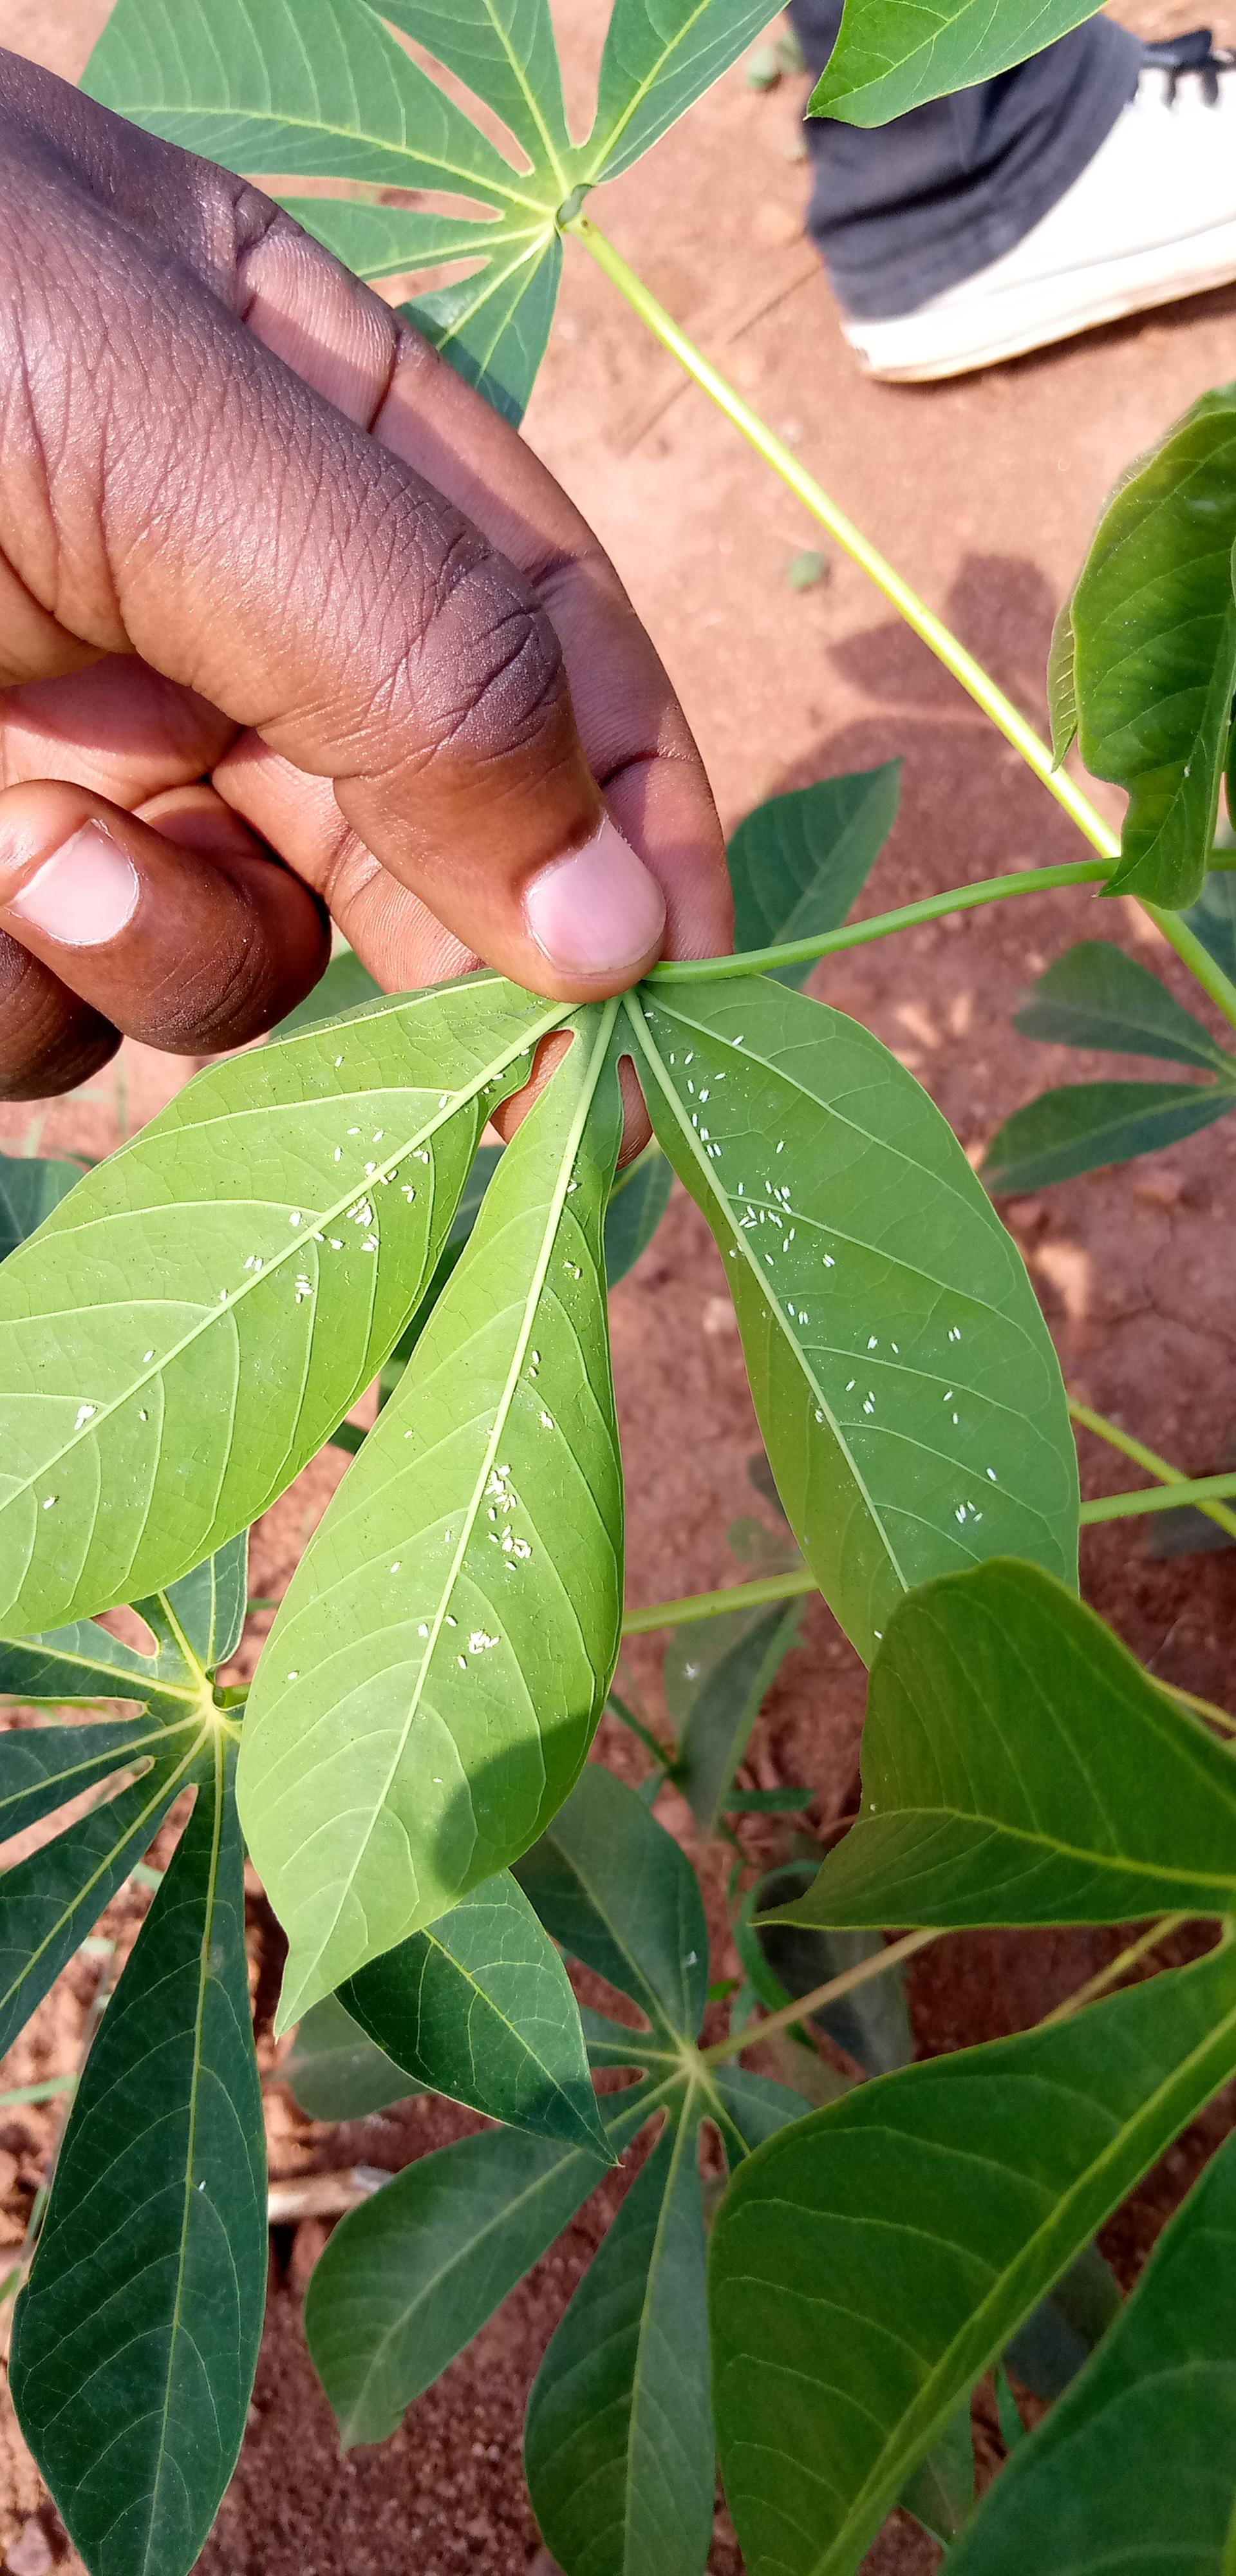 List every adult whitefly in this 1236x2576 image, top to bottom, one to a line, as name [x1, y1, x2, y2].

whitefly [643, 1010, 657, 1021]
whitefly [729, 1032, 746, 1048]
whitefly [518, 1046, 532, 1057]
whitefly [683, 1050, 695, 1066]
whitefly [668, 1050, 677, 1066]
whitefly [333, 1052, 345, 1071]
whitefly [713, 1070, 727, 1083]
whitefly [490, 1072, 506, 1081]
whitefly [686, 1077, 697, 1095]
whitefly [482, 1084, 492, 1095]
whitefly [697, 1088, 706, 1101]
whitefly [700, 1090, 709, 1104]
whitefly [436, 1092, 451, 1112]
whitefly [691, 1111, 698, 1128]
whitefly [698, 1124, 706, 1141]
whitefly [344, 1125, 362, 1137]
whitefly [371, 1128, 386, 1144]
whitefly [704, 1128, 711, 1141]
whitefly [774, 1137, 788, 1155]
whitefly [713, 1141, 724, 1158]
whitefly [706, 1143, 716, 1159]
whitefly [331, 1145, 346, 1164]
whitefly [411, 1148, 424, 1159]
whitefly [421, 1150, 430, 1166]
whitefly [362, 1160, 373, 1170]
whitefly [365, 1162, 377, 1178]
whitefly [387, 1168, 398, 1182]
whitefly [379, 1174, 391, 1187]
whitefly [763, 1179, 773, 1195]
whitefly [735, 1180, 747, 1197]
whitefly [566, 1182, 579, 1197]
whitefly [399, 1184, 415, 1193]
whitefly [781, 1184, 787, 1200]
whitefly [785, 1186, 794, 1198]
whitefly [774, 1187, 783, 1202]
whitefly [406, 1189, 415, 1204]
whitefly [356, 1195, 368, 1209]
whitefly [782, 1201, 794, 1215]
whitefly [364, 1203, 373, 1215]
whitefly [745, 1203, 758, 1220]
whitefly [345, 1206, 359, 1220]
whitefly [767, 1207, 775, 1224]
whitefly [758, 1208, 767, 1226]
whitefly [288, 1211, 296, 1224]
whitefly [293, 1211, 303, 1228]
whitefly [354, 1213, 367, 1225]
whitefly [364, 1215, 373, 1227]
whitefly [738, 1215, 749, 1227]
whitefly [775, 1217, 785, 1229]
whitefly [744, 1220, 759, 1229]
whitefly [789, 1226, 796, 1243]
whitefly [312, 1230, 325, 1243]
whitefly [366, 1232, 382, 1247]
whitefly [781, 1236, 791, 1255]
whitefly [328, 1238, 344, 1247]
whitefly [362, 1241, 375, 1248]
whitefly [331, 1244, 342, 1252]
whitefly [359, 1246, 376, 1254]
whitefly [727, 1249, 738, 1261]
whitefly [762, 1252, 777, 1268]
whitefly [823, 1253, 838, 1267]
whitefly [243, 1254, 257, 1270]
whitefly [253, 1256, 265, 1273]
whitefly [819, 1256, 832, 1270]
whitefly [561, 1258, 575, 1271]
whitefly [573, 1265, 582, 1282]
whitefly [294, 1273, 311, 1281]
whitefly [293, 1281, 312, 1288]
whitefly [218, 1286, 229, 1303]
whitefly [297, 1287, 315, 1295]
whitefly [294, 1293, 303, 1307]
whitefly [786, 1301, 796, 1317]
whitefly [797, 1309, 803, 1326]
whitefly [803, 1309, 810, 1326]
whitefly [952, 1325, 963, 1342]
whitefly [946, 1329, 955, 1344]
whitefly [867, 1334, 875, 1350]
whitefly [871, 1338, 879, 1350]
whitefly [889, 1340, 901, 1356]
whitefly [140, 1348, 158, 1365]
whitefly [531, 1348, 541, 1367]
whitefly [526, 1364, 539, 1379]
whitefly [843, 1378, 857, 1394]
whitefly [939, 1388, 957, 1403]
whitefly [867, 1390, 877, 1403]
whitefly [865, 1399, 875, 1414]
whitefly [862, 1403, 871, 1416]
whitefly [75, 1404, 87, 1419]
whitefly [86, 1406, 97, 1420]
whitefly [136, 1407, 151, 1423]
whitefly [538, 1408, 547, 1426]
whitefly [814, 1408, 825, 1418]
whitefly [950, 1410, 961, 1427]
whitefly [814, 1413, 824, 1425]
whitefly [547, 1416, 556, 1431]
whitefly [73, 1418, 84, 1432]
whitefly [402, 1426, 417, 1441]
whitefly [498, 1464, 510, 1473]
whitefly [984, 1465, 1000, 1483]
whitefly [502, 1468, 511, 1478]
whitefly [489, 1469, 500, 1482]
whitefly [496, 1481, 500, 1495]
whitefly [500, 1481, 506, 1493]
whitefly [483, 1484, 496, 1496]
whitefly [40, 1492, 60, 1511]
whitefly [494, 1493, 509, 1505]
whitefly [509, 1493, 519, 1509]
whitefly [966, 1499, 978, 1512]
whitefly [502, 1501, 511, 1513]
whitefly [958, 1502, 967, 1520]
whitefly [486, 1505, 498, 1522]
whitefly [954, 1509, 964, 1524]
whitefly [972, 1510, 984, 1523]
whitefly [501, 1523, 514, 1539]
whitefly [442, 1528, 453, 1544]
whitefly [486, 1530, 500, 1545]
whitefly [501, 1537, 512, 1551]
whitefly [512, 1537, 529, 1546]
whitefly [506, 1540, 514, 1553]
whitefly [513, 1544, 520, 1556]
whitefly [525, 1545, 532, 1561]
whitefly [520, 1546, 528, 1558]
whitefly [388, 1558, 402, 1576]
whitefly [503, 1558, 518, 1573]
whitefly [443, 1613, 459, 1629]
whitefly [422, 1623, 431, 1640]
whitefly [416, 1624, 423, 1638]
whitefly [871, 1629, 885, 1640]
whitefly [469, 1631, 476, 1640]
whitefly [480, 1633, 487, 1646]
whitefly [484, 1635, 491, 1649]
whitefly [490, 1635, 502, 1650]
whitefly [467, 1639, 475, 1654]
whitefly [474, 1647, 485, 1656]
whitefly [455, 1653, 471, 1672]
whitefly [285, 1668, 299, 1683]
whitefly [430, 1776, 445, 1785]
whitefly [868, 1799, 881, 1814]
whitefly [687, 1947, 704, 1969]
whitefly [196, 2178, 210, 2195]